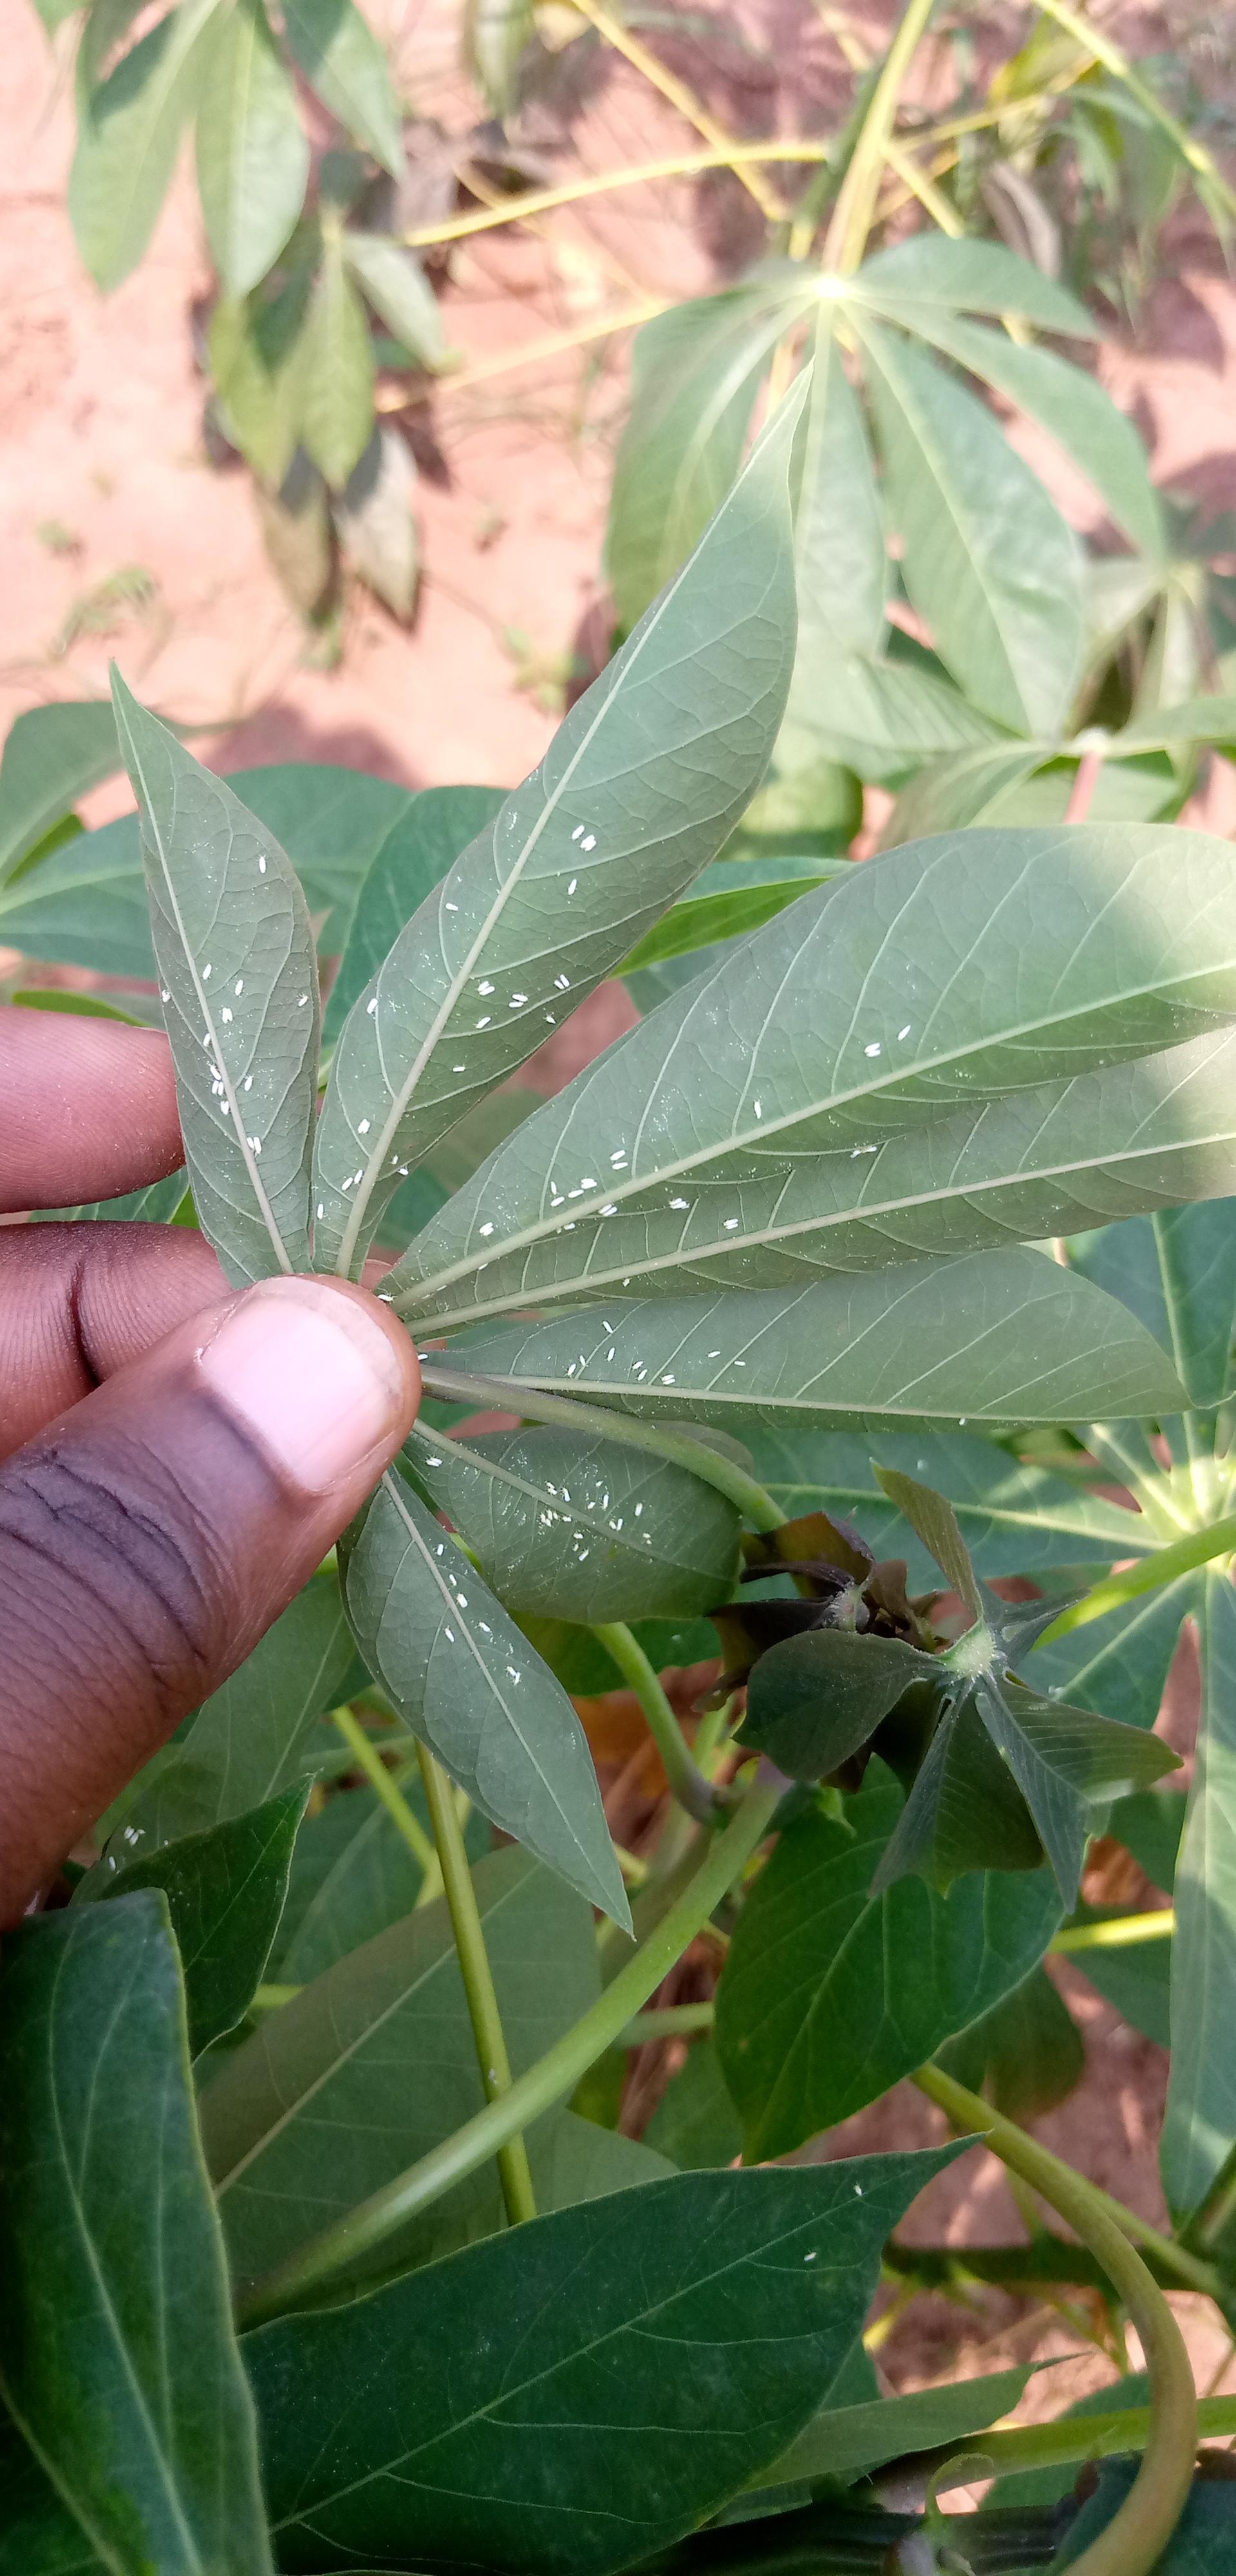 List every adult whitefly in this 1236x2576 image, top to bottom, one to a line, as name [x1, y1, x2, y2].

whitefly [570, 824, 586, 842]
whitefly [580, 835, 595, 849]
whitefly [584, 840, 596, 853]
whitefly [257, 854, 268, 876]
whitefly [566, 877, 577, 896]
whitefly [444, 901, 459, 913]
whitefly [201, 962, 212, 981]
whitefly [559, 973, 570, 987]
whitefly [234, 977, 245, 998]
whitefly [552, 978, 565, 990]
whitefly [478, 980, 490, 992]
whitefly [478, 986, 496, 998]
whitefly [161, 989, 173, 1003]
whitefly [295, 992, 310, 1008]
whitefly [511, 994, 529, 1002]
whitefly [366, 996, 381, 1014]
whitefly [507, 1001, 525, 1009]
whitefly [221, 1006, 227, 1025]
whitefly [227, 1007, 234, 1023]
whitefly [543, 1014, 557, 1025]
whitefly [474, 1016, 492, 1031]
whitefly [895, 1023, 913, 1043]
whitefly [202, 1031, 213, 1048]
whitefly [864, 1041, 881, 1052]
whitefly [866, 1048, 881, 1058]
whitefly [209, 1063, 221, 1081]
whitefly [451, 1064, 467, 1073]
whitefly [243, 1073, 255, 1092]
whitefly [211, 1079, 218, 1096]
whitefly [219, 1080, 225, 1096]
whitefly [751, 1098, 764, 1120]
whitefly [220, 1100, 225, 1113]
whitefly [225, 1101, 230, 1115]
whitefly [357, 1119, 367, 1134]
whitefly [362, 1121, 371, 1134]
whitefly [246, 1135, 254, 1150]
whitefly [254, 1135, 263, 1155]
whitefly [846, 1142, 879, 1159]
whitefly [609, 1148, 626, 1161]
whitefly [389, 1153, 399, 1165]
whitefly [611, 1161, 629, 1171]
whitefly [396, 1165, 410, 1177]
whitefly [353, 1168, 364, 1185]
whitefly [341, 1176, 353, 1191]
whitefly [579, 1177, 597, 1183]
whitefly [549, 1179, 557, 1195]
whitefly [581, 1183, 597, 1189]
whitefly [566, 1188, 584, 1199]
whitefly [550, 1196, 566, 1208]
whitefly [669, 1197, 682, 1206]
whitefly [671, 1200, 686, 1209]
whitefly [316, 1202, 324, 1220]
whitefly [597, 1203, 612, 1215]
whitefly [603, 1205, 617, 1218]
whitefly [723, 1218, 740, 1226]
whitefly [564, 1220, 577, 1233]
whitefly [479, 1221, 492, 1233]
whitefly [725, 1223, 739, 1231]
whitefly [483, 1227, 494, 1237]
whitefly [621, 1276, 632, 1287]
whitefly [377, 1293, 395, 1303]
whitefly [601, 1319, 613, 1335]
whitefly [605, 1343, 617, 1363]
whitefly [705, 1347, 722, 1359]
whitefly [416, 1352, 429, 1362]
whitefly [578, 1353, 588, 1367]
whitefly [731, 1359, 748, 1368]
whitefly [632, 1359, 646, 1370]
whitefly [565, 1362, 576, 1378]
whitefly [637, 1367, 649, 1383]
whitefly [660, 1372, 675, 1382]
whitefly [663, 1378, 676, 1386]
whitefly [957, 1416, 966, 1426]
whitefly [429, 1456, 442, 1464]
whitefly [426, 1459, 440, 1468]
whitefly [545, 1481, 556, 1489]
whitefly [561, 1484, 572, 1503]
whitefly [546, 1488, 557, 1496]
whitefly [600, 1492, 610, 1511]
whitefly [585, 1500, 596, 1512]
whitefly [633, 1501, 644, 1518]
whitefly [547, 1507, 553, 1520]
whitefly [552, 1510, 559, 1521]
whitefly [539, 1510, 545, 1524]
whitefly [560, 1513, 572, 1523]
whitefly [616, 1517, 624, 1532]
whitefly [545, 1517, 553, 1529]
whitefly [608, 1519, 616, 1531]
whitefly [572, 1531, 585, 1540]
whitefly [571, 1541, 579, 1553]
whitefly [435, 1542, 445, 1557]
whitefly [579, 1548, 590, 1563]
whitefly [447, 1573, 458, 1587]
whitefly [456, 1591, 468, 1609]
whitefly [476, 1621, 491, 1634]
whitefly [444, 1626, 455, 1644]
whitefly [505, 1665, 516, 1676]
whitefly [514, 1671, 521, 1688]
whitefly [122, 1824, 137, 1842]
whitefly [129, 1830, 142, 1847]
whitefly [108, 1854, 119, 1873]
whitefly [850, 2181, 865, 2199]
whitefly [801, 2248, 818, 2264]